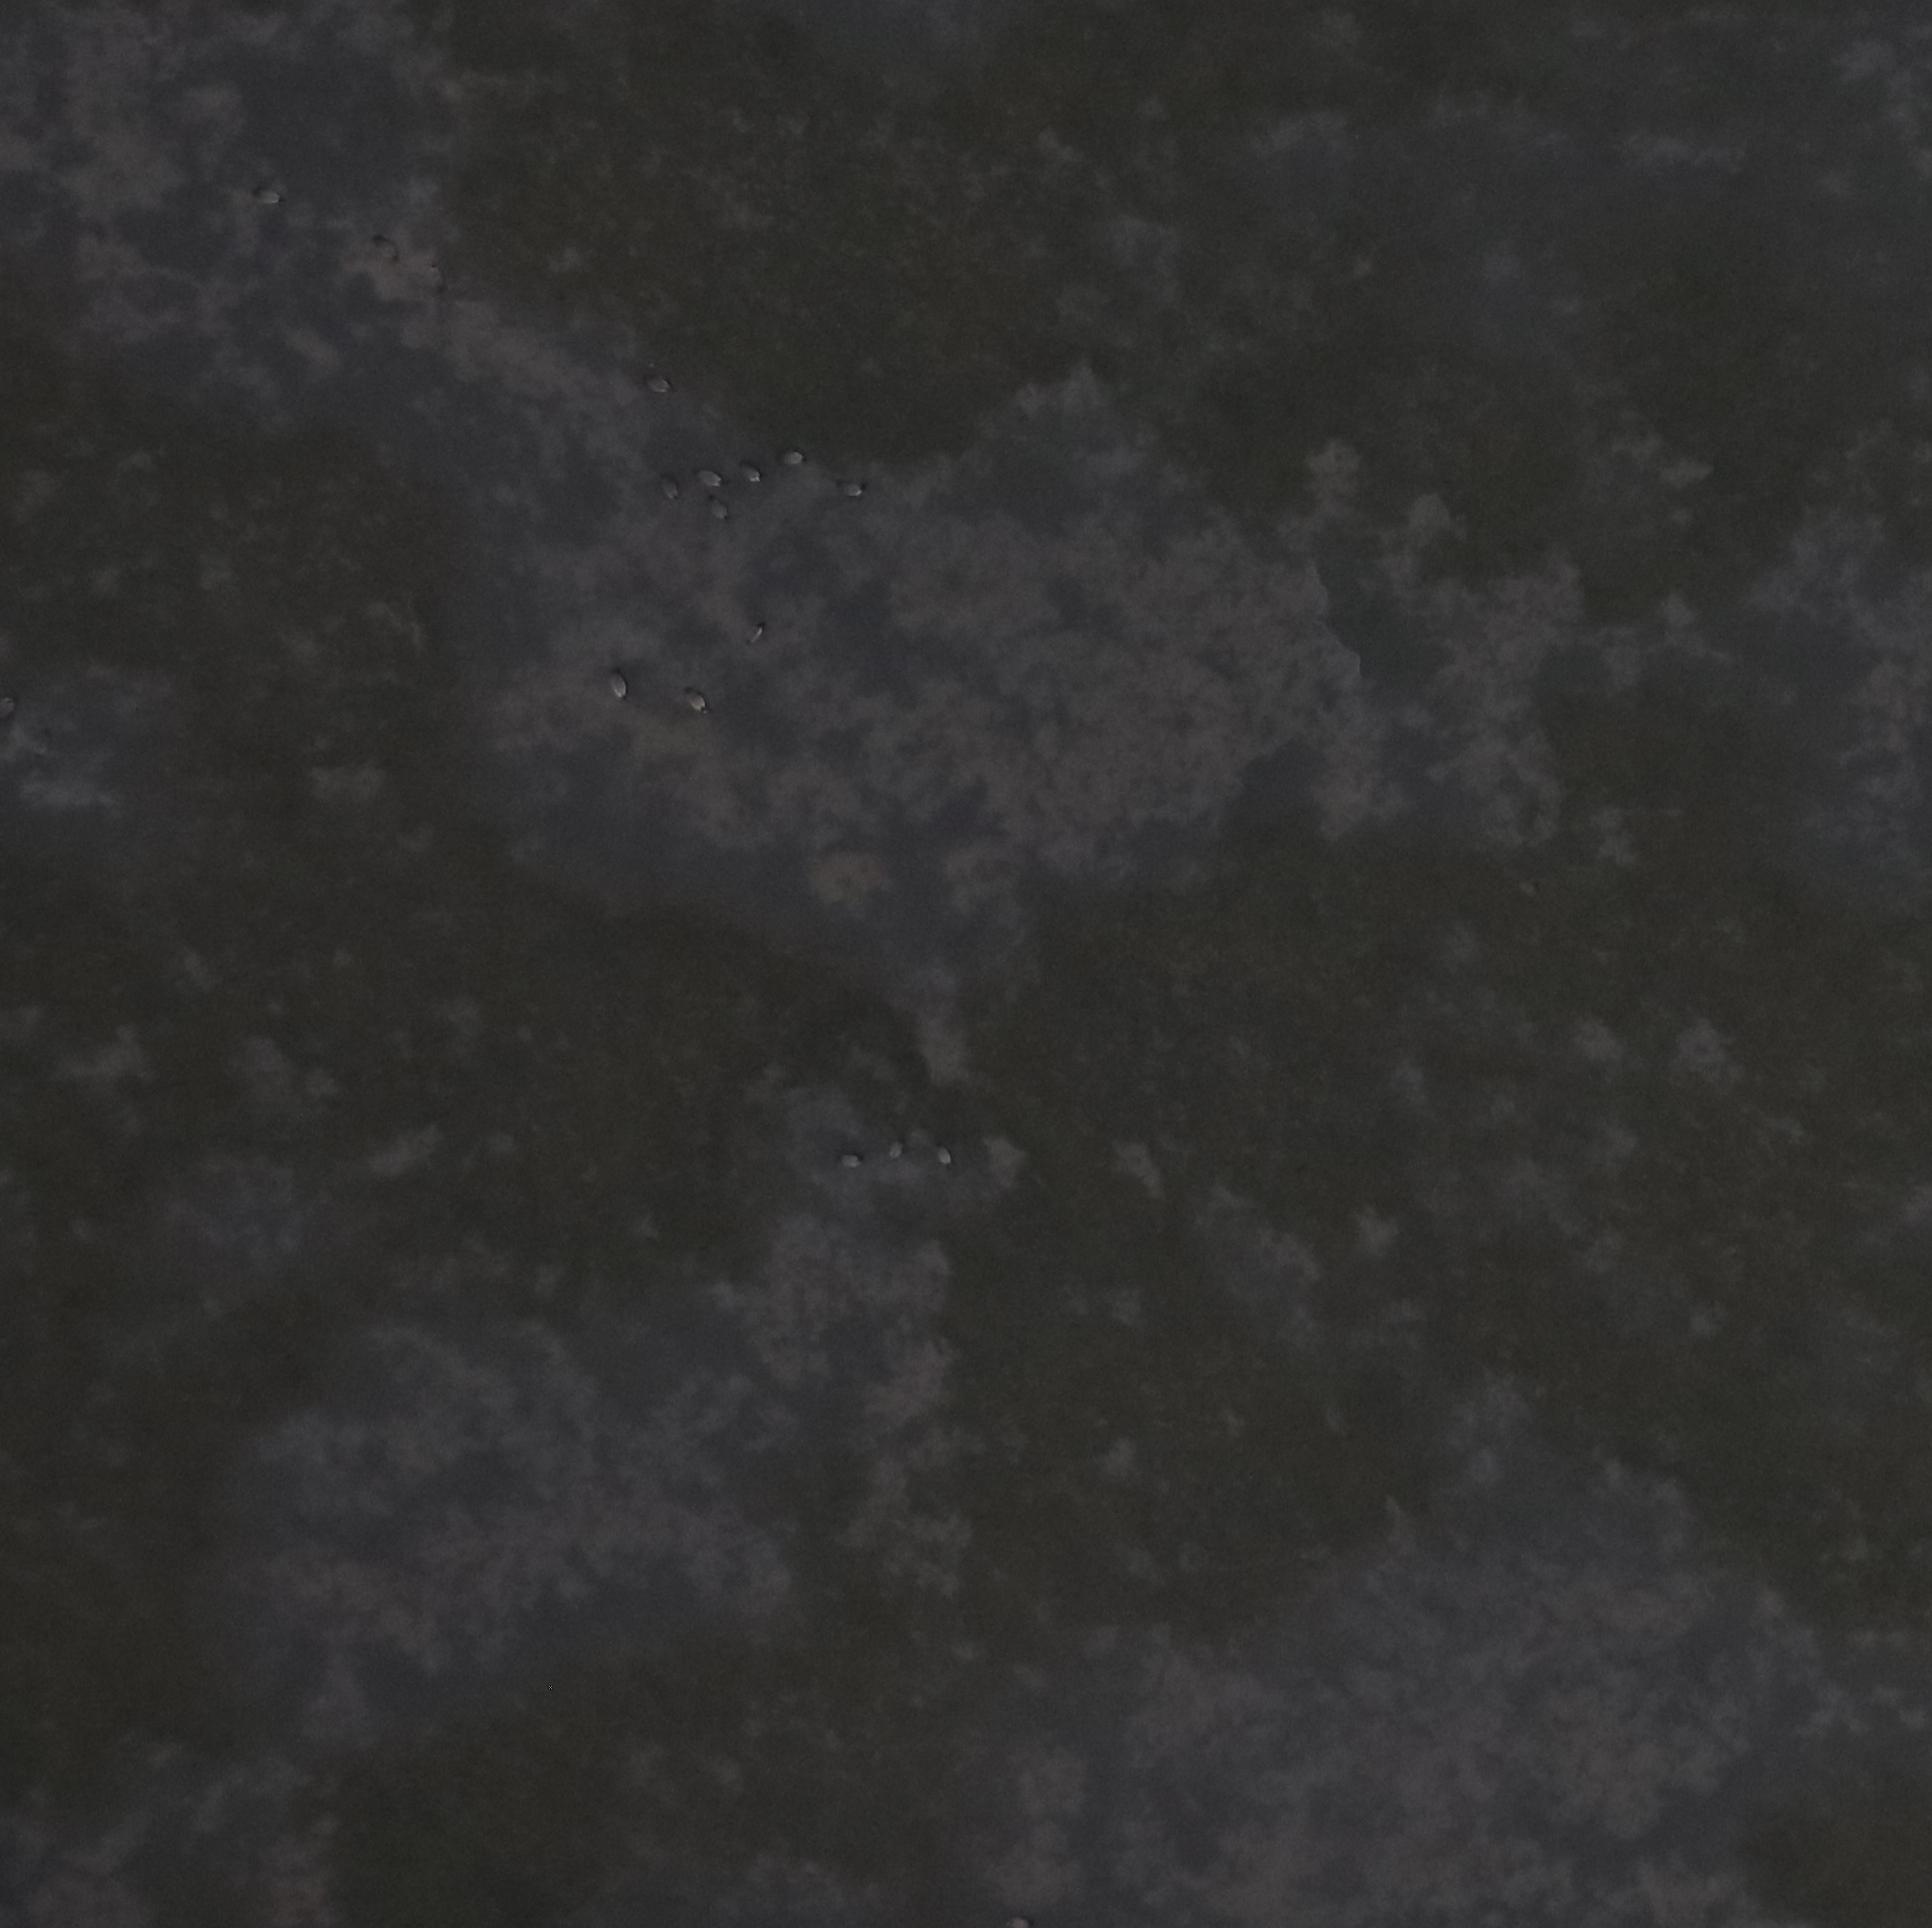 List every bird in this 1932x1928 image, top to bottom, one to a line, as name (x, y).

Canada goose (265, 195)
Canada goose (388, 254)
Canada goose (449, 277)
Canada goose (659, 390)
Canada goose (796, 459)
Canada goose (751, 464)
Canada goose (855, 479)
Canada goose (711, 481)
Canada goose (669, 486)
Canada goose (718, 504)
Canada goose (761, 627)
Canada goose (626, 685)
Canada goose (696, 702)
Canada goose (898, 1146)
Canada goose (946, 1154)
Canada goose (851, 1160)
Canada goose (1017, 1919)